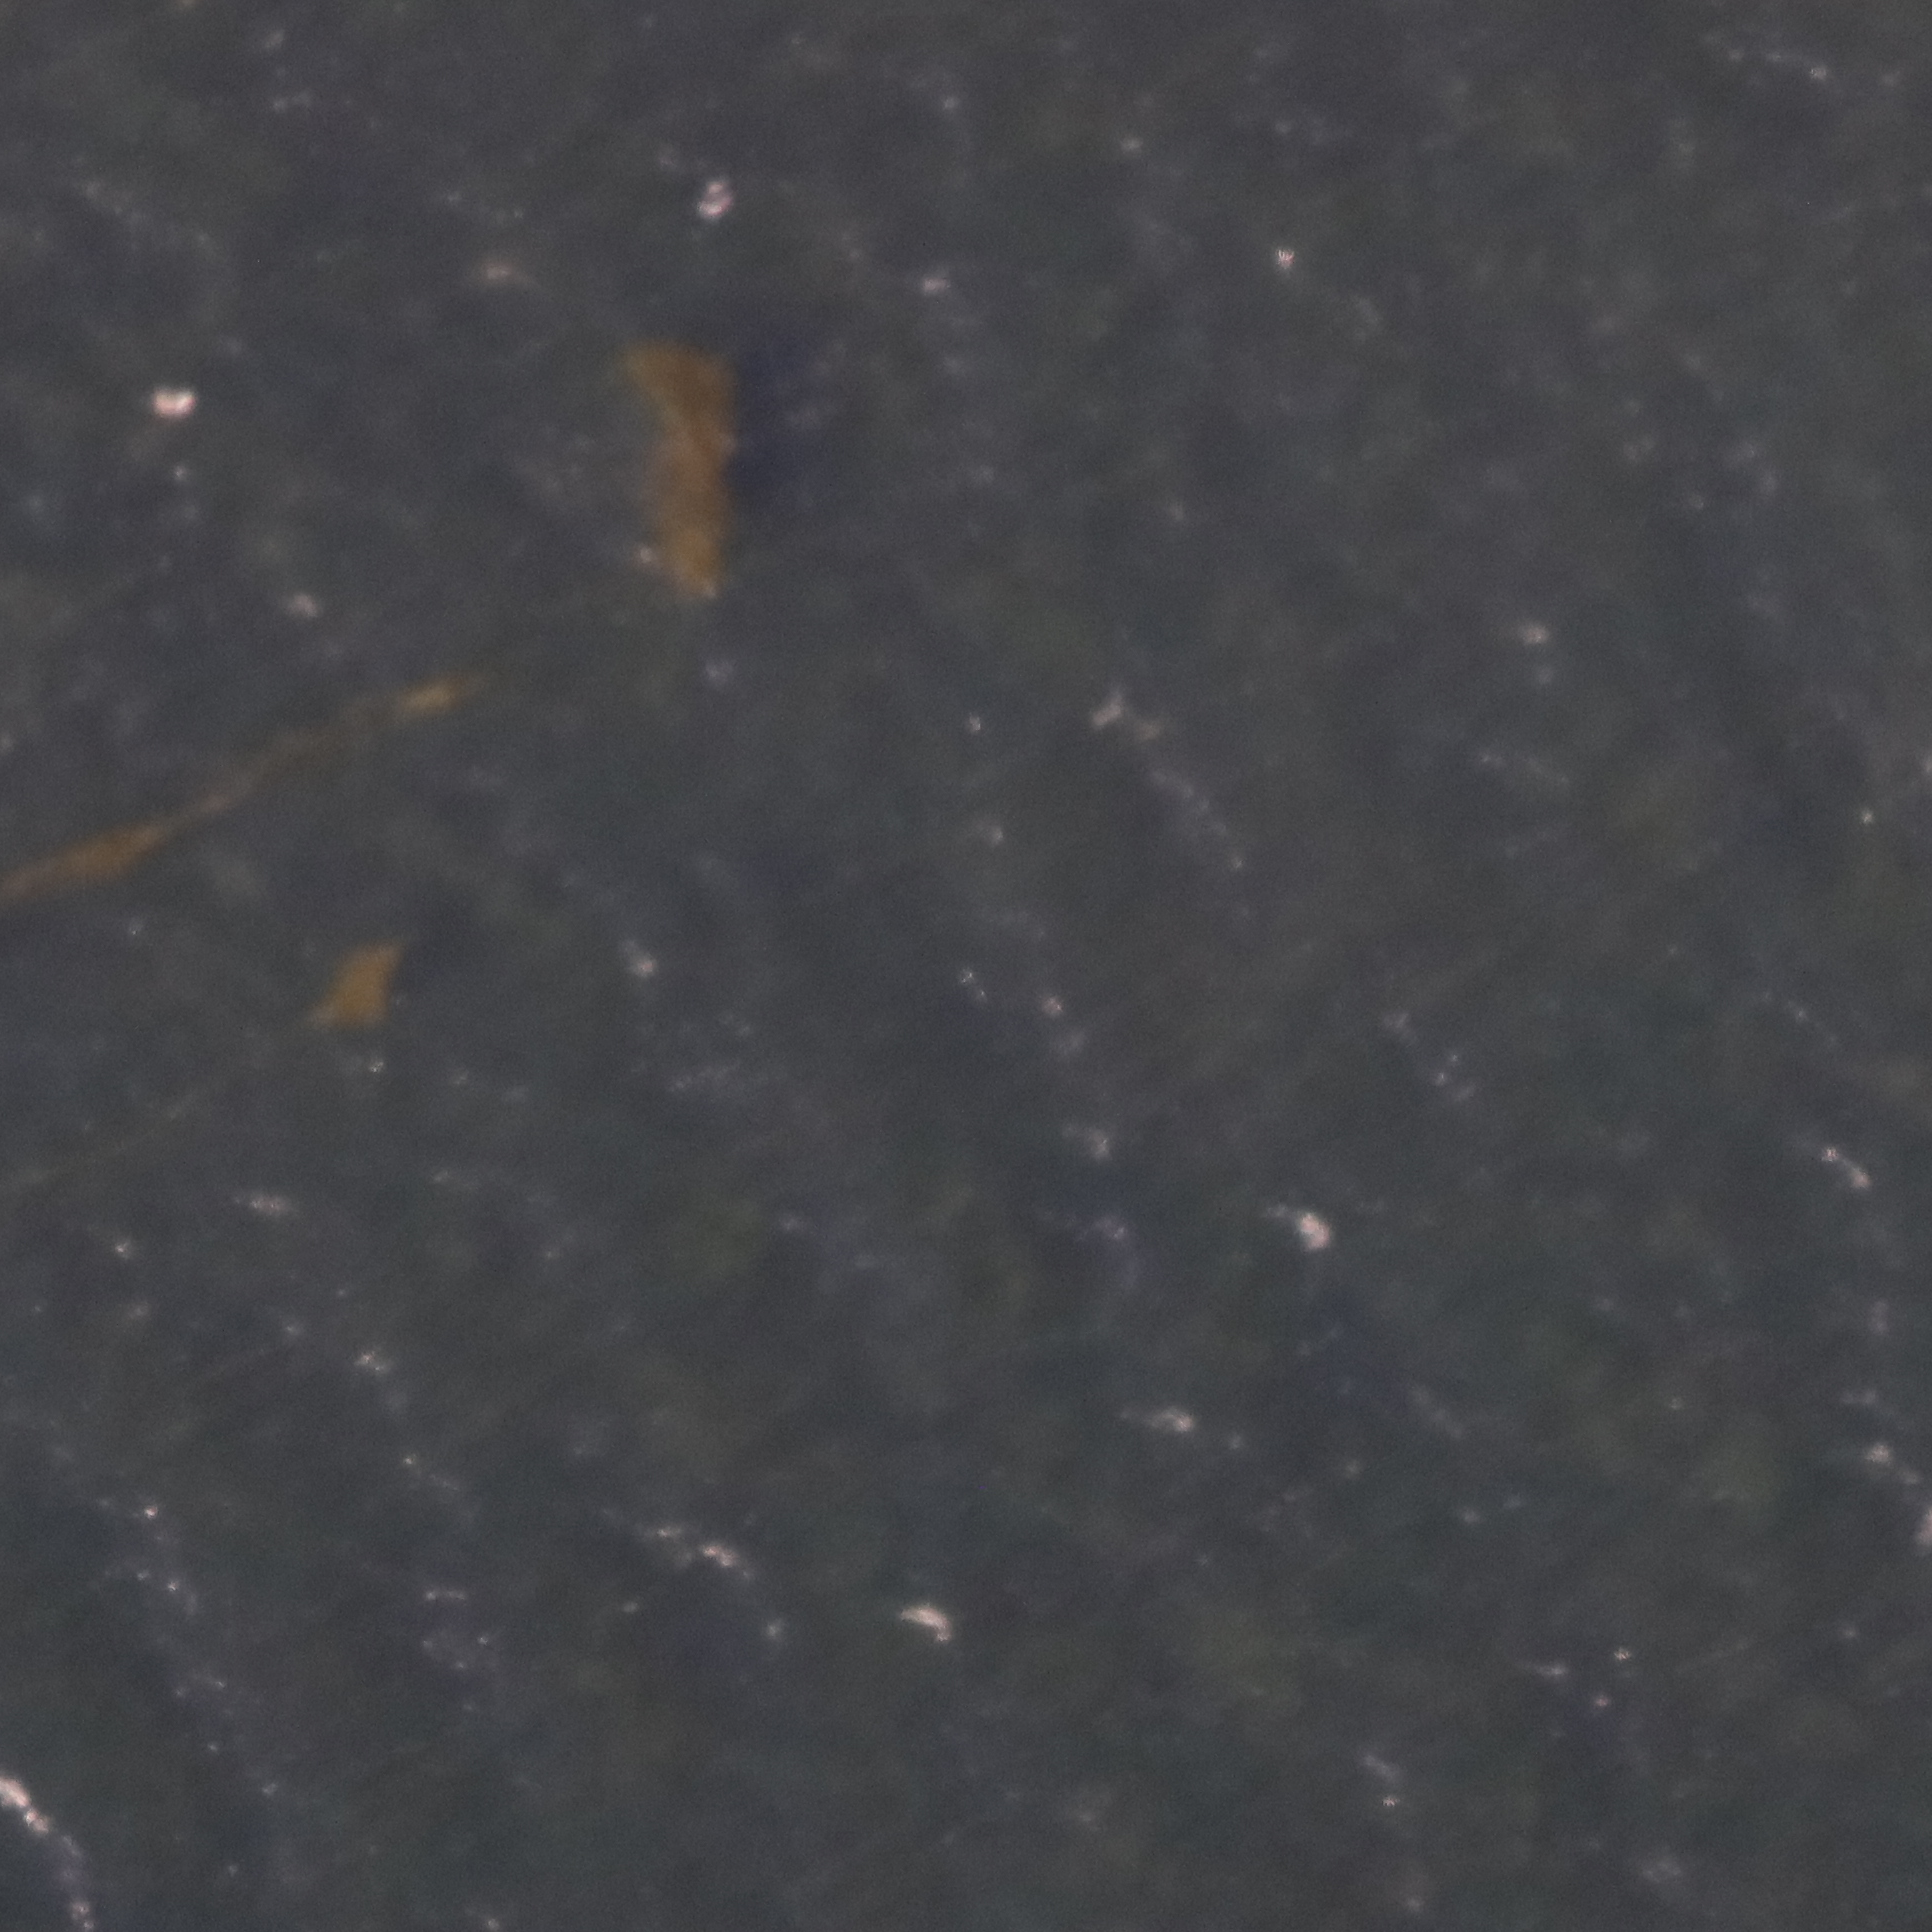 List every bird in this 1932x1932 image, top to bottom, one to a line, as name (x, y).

brant (715, 195)
brant (169, 404)